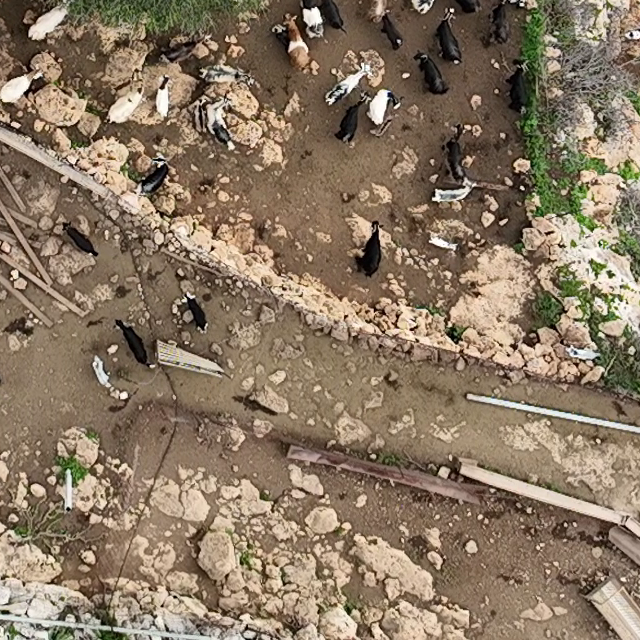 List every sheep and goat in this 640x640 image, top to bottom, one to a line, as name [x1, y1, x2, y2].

goat [29, 0, 71, 40]
goat [304, 0, 326, 39]
goat [321, 0, 346, 32]
goat [356, 0, 389, 23]
goat [411, 0, 445, 15]
goat [441, 0, 481, 13]
goat [483, 0, 509, 45]
goat [511, 0, 525, 8]
goat [436, 6, 464, 65]
goat [382, 12, 404, 48]
goat [282, 13, 312, 70]
goat [271, 24, 289, 44]
goat [164, 33, 212, 60]
goat [414, 51, 450, 94]
goat [506, 59, 531, 114]
goat [324, 63, 370, 106]
goat [0, 65, 42, 104]
goat [196, 65, 256, 88]
goat [155, 76, 170, 119]
goat [102, 84, 145, 126]
goat [366, 89, 403, 126]
goat [334, 90, 372, 142]
goat [210, 93, 236, 151]
goat [192, 100, 207, 133]
goat [372, 112, 396, 135]
goat [445, 123, 467, 179]
goat [140, 154, 170, 194]
goat [430, 178, 477, 201]
goat [354, 221, 382, 278]
goat [427, 235, 458, 252]
goat [183, 292, 211, 333]
goat [115, 319, 149, 366]
goat [91, 354, 110, 387]